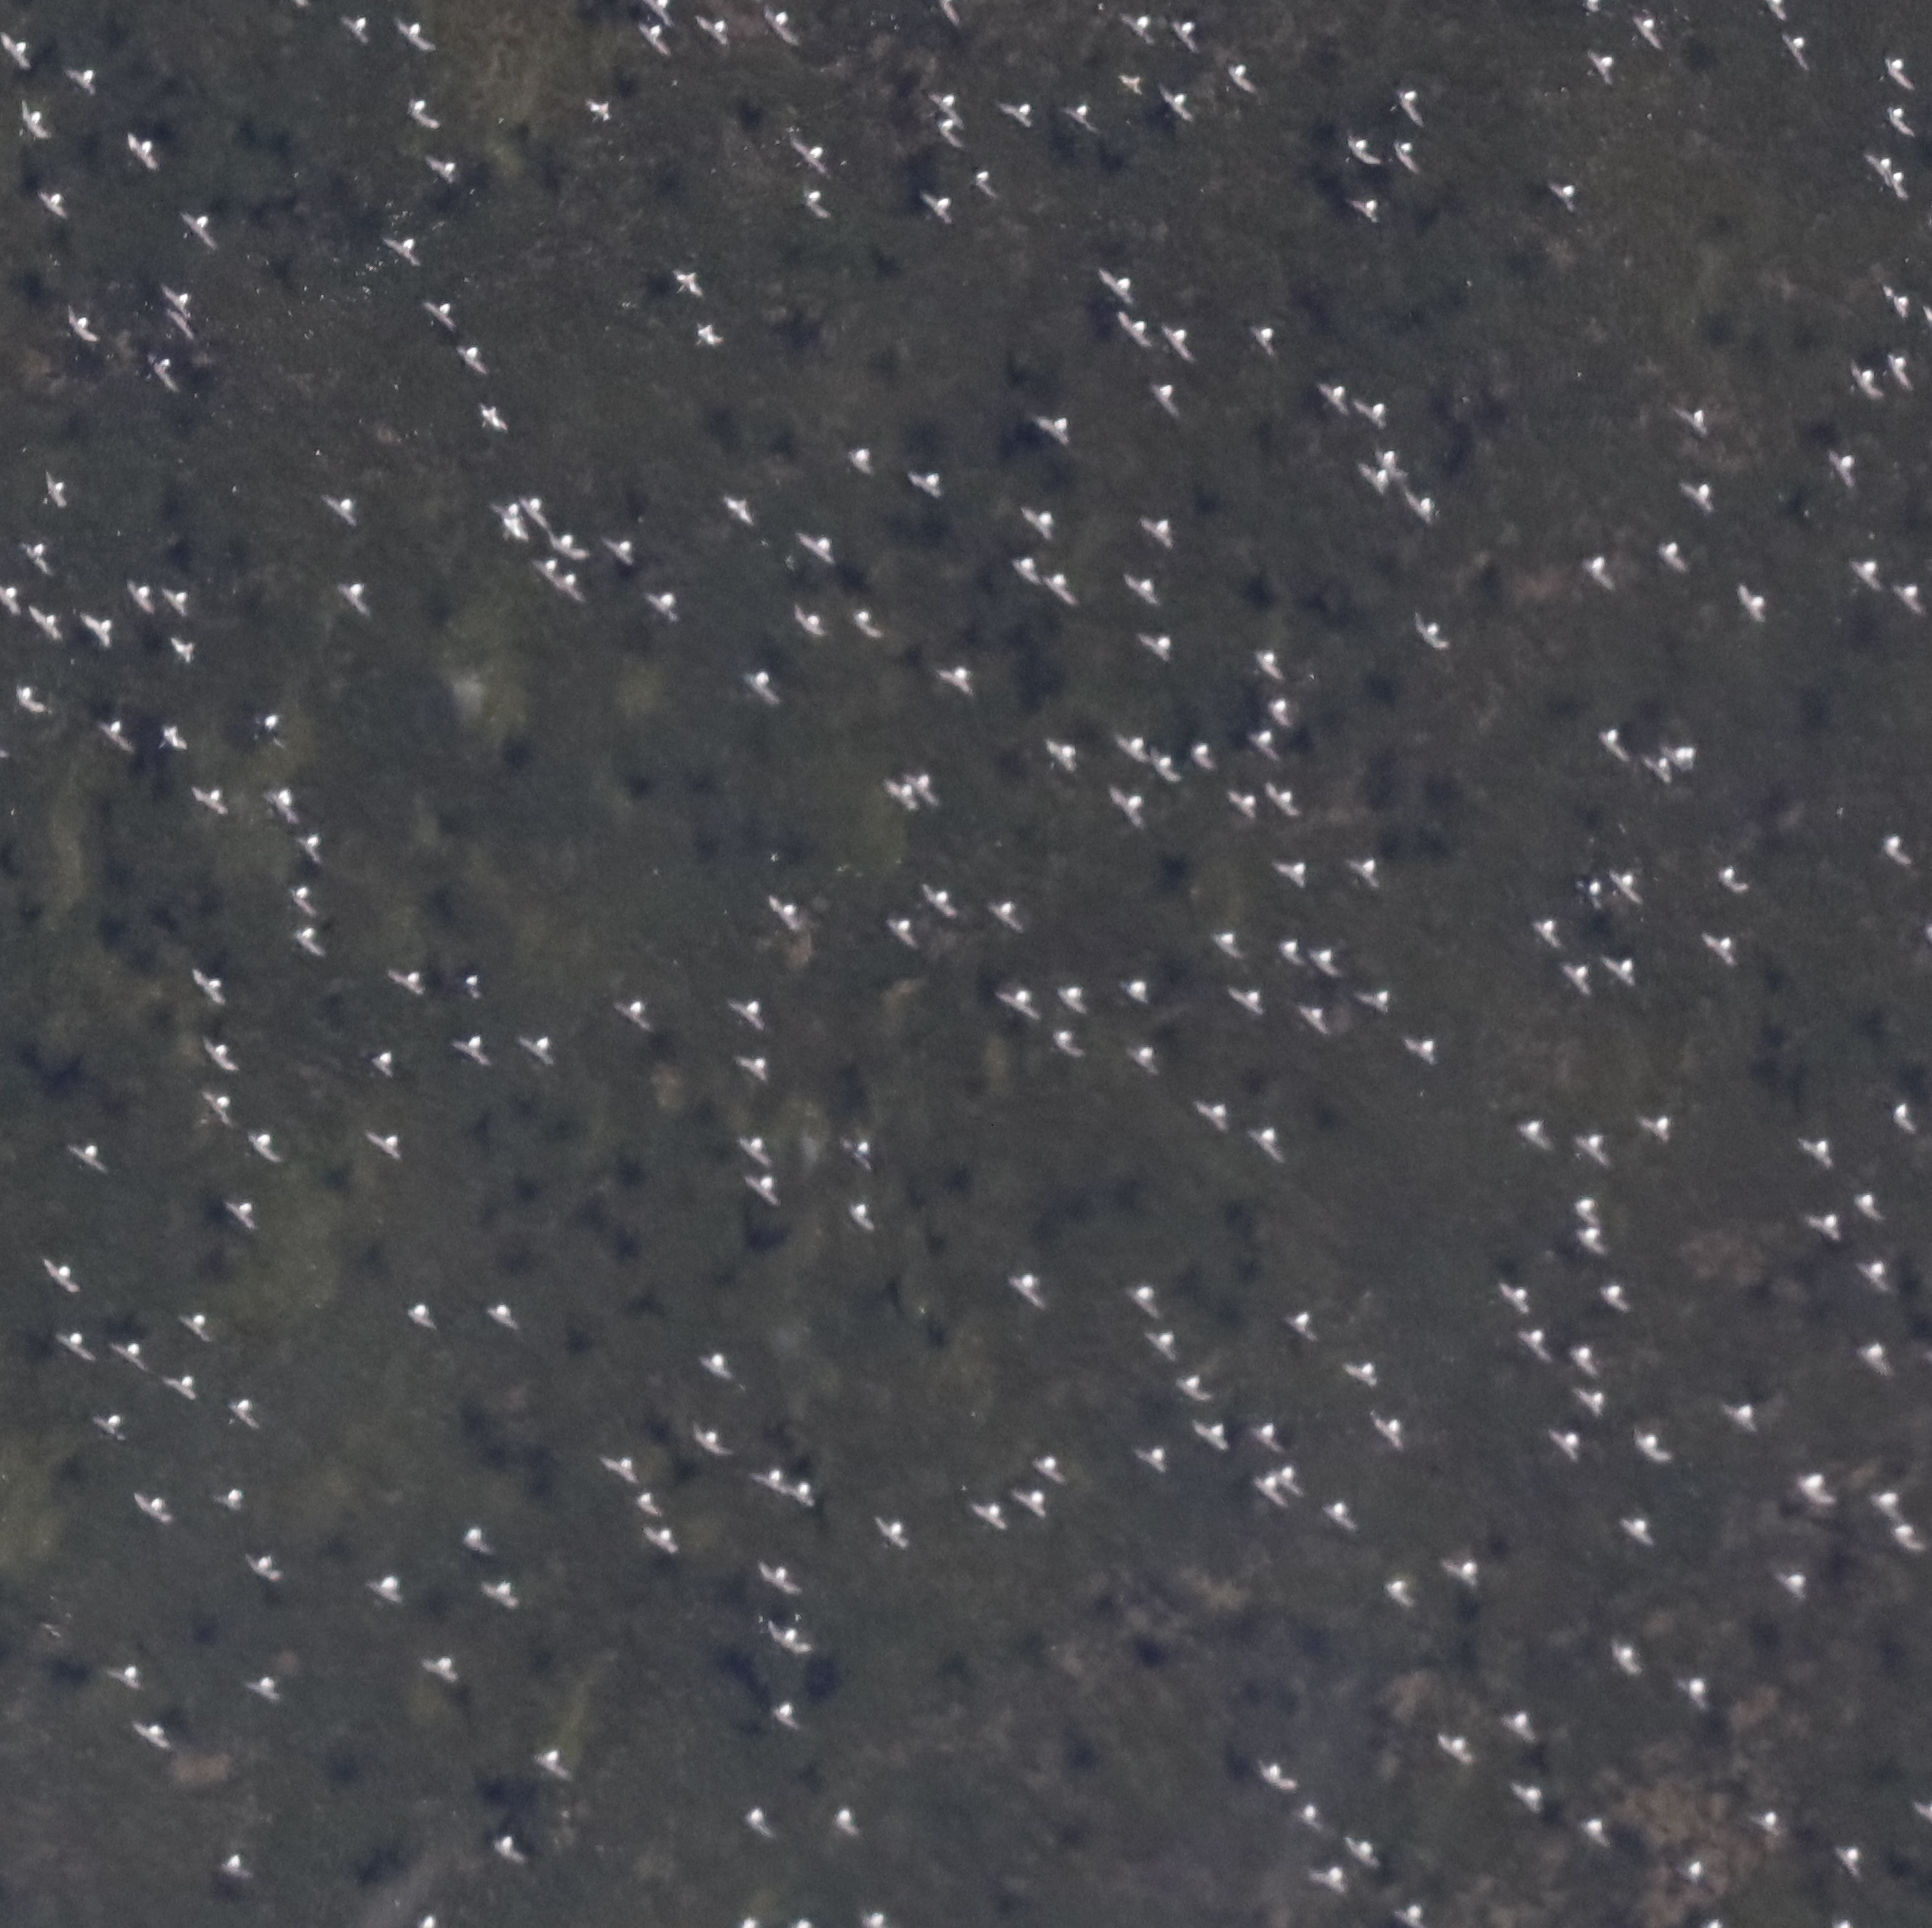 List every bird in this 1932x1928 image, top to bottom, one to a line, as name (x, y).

brant (672, 1)
brant (1785, 7)
brant (942, 10)
brant (1598, 13)
brant (1142, 18)
brant (1668, 18)
brant (353, 29)
brant (720, 31)
brant (1191, 33)
brant (787, 37)
brant (418, 41)
brant (651, 41)
brant (7, 45)
brant (1801, 60)
brant (1611, 71)
brant (1901, 73)
brant (1254, 78)
brant (89, 83)
brant (1131, 86)
brant (943, 95)
brant (420, 98)
brant (1405, 100)
brant (600, 109)
brant (1188, 111)
brant (1010, 114)
brant (1084, 114)
brant (33, 122)
brant (1903, 126)
brant (948, 136)
brant (1356, 145)
brant (813, 152)
brant (135, 156)
brant (1411, 158)
brant (436, 167)
brant (1888, 169)
brant (989, 185)
brant (63, 190)
brant (1918, 193)
brant (1572, 197)
brant (820, 200)
brant (942, 203)
brant (1371, 212)
brant (393, 237)
brant (200, 243)
brant (694, 283)
brant (1121, 294)
brant (176, 300)
brant (1895, 301)
brant (434, 308)
brant (180, 322)
brant (82, 330)
brant (708, 334)
brant (1130, 335)
brant (1265, 336)
brant (467, 346)
brant (1182, 355)
brant (1899, 372)
brant (169, 376)
brant (1867, 390)
brant (1340, 396)
brant (1175, 404)
brant (479, 417)
brant (1385, 420)
brant (1695, 421)
brant (1056, 424)
brant (874, 452)
brant (1394, 461)
brant (1843, 474)
brant (930, 479)
brant (1707, 481)
brant (54, 483)
brant (1370, 490)
brant (1046, 509)
brant (338, 510)
brant (500, 510)
brant (545, 510)
brant (748, 512)
brant (1428, 517)
brant (1155, 526)
brant (1683, 541)
brant (47, 545)
brant (826, 545)
brant (567, 548)
brant (616, 554)
brant (1029, 557)
brant (1867, 571)
brant (1612, 572)
brant (545, 575)
brant (1154, 581)
brant (1075, 582)
brant (584, 586)
brant (154, 590)
brant (205, 595)
brant (1762, 596)
brant (5, 602)
brant (1918, 602)
brant (659, 606)
brant (362, 610)
brant (1425, 617)
brant (887, 622)
brant (56, 625)
brant (811, 634)
brant (107, 642)
brant (188, 647)
brant (1167, 651)
brant (950, 668)
brant (1273, 673)
brant (762, 684)
brant (47, 690)
brant (1281, 713)
brant (281, 732)
brant (6, 735)
brant (1616, 740)
brant (185, 741)
brant (132, 742)
brant (1132, 742)
brant (1276, 746)
brant (1214, 753)
brant (1699, 761)
brant (1066, 762)
brant (1167, 768)
brant (1663, 772)
brant (930, 779)
brant (900, 785)
brant (220, 786)
brant (292, 797)
brant (1136, 804)
brant (1288, 806)
brant (1248, 820)
brant (313, 846)
brant (1901, 851)
brant (1373, 863)
brant (1289, 865)
brant (1593, 882)
brant (1632, 888)
brant (1736, 894)
brant (943, 897)
brant (300, 901)
brant (786, 910)
brant (1001, 913)
brant (1559, 934)
brant (329, 940)
brant (896, 940)
brant (1295, 952)
brant (1221, 954)
brant (1327, 957)
brant (1734, 961)
brant (1632, 971)
brant (410, 976)
brant (469, 977)
brant (1578, 984)
brant (216, 985)
brant (1149, 988)
brant (1246, 988)
brant (1068, 991)
brant (1371, 1003)
brant (1016, 1007)
brant (643, 1008)
brant (1308, 1015)
brant (745, 1018)
brant (1068, 1034)
brant (1421, 1043)
brant (401, 1052)
brant (1144, 1052)
brant (470, 1053)
brant (540, 1056)
brant (232, 1061)
brant (762, 1067)
brant (1191, 1112)
brant (220, 1115)
brant (1670, 1118)
brant (1917, 1123)
brant (1537, 1126)
brant (1260, 1142)
brant (772, 1145)
brant (268, 1146)
brant (397, 1149)
brant (869, 1149)
brant (90, 1150)
brant (1825, 1150)
brant (1606, 1153)
brant (758, 1194)
brant (1872, 1210)
brant (1596, 1216)
brant (243, 1217)
brant (854, 1220)
brant (1833, 1226)
brant (1599, 1251)
brant (58, 1270)
brant (1892, 1277)
brant (1016, 1280)
brant (1144, 1295)
brant (1518, 1301)
brant (1606, 1302)
brant (505, 1314)
brant (207, 1316)
brant (407, 1316)
brant (1293, 1319)
brant (1538, 1333)
brant (69, 1341)
brant (1591, 1344)
brant (143, 1353)
brant (1166, 1353)
brant (1874, 1360)
brant (719, 1364)
brant (1359, 1364)
brant (1197, 1382)
brant (189, 1385)
brant (251, 1398)
brant (1595, 1402)
brant (1739, 1417)
brant (116, 1433)
brant (1286, 1433)
brant (1403, 1437)
brant (1212, 1438)
brant (1573, 1444)
brant (1650, 1446)
brant (717, 1447)
brant (1150, 1448)
brant (615, 1457)
brant (1047, 1460)
brant (1832, 1474)
brant (1301, 1477)
brant (774, 1489)
brant (1269, 1492)
brant (812, 1497)
brant (1051, 1498)
brant (1894, 1498)
brant (639, 1501)
brant (163, 1505)
brant (240, 1506)
brant (1345, 1513)
brant (989, 1523)
brant (1638, 1523)
brant (478, 1537)
brant (899, 1538)
brant (1913, 1538)
brant (674, 1542)
brant (774, 1571)
brant (1464, 1573)
brant (277, 1575)
brant (1807, 1581)
brant (394, 1593)
brant (519, 1594)
brant (1399, 1594)
brant (788, 1633)
brant (437, 1651)
brant (1638, 1655)
brant (138, 1670)
brant (272, 1687)
brant (1698, 1693)
brant (785, 1710)
brant (1507, 1718)
brant (167, 1729)
brant (1457, 1760)
brant (563, 1772)
brant (1273, 1773)
brant (1527, 1796)
brant (1758, 1807)
brant (1313, 1813)
brant (754, 1821)
brant (847, 1822)
brant (1590, 1839)
brant (1380, 1843)
brant (526, 1845)
brant (238, 1857)
brant (1852, 1858)
brant (1698, 1874)
brant (1349, 1876)
brant (1417, 1913)